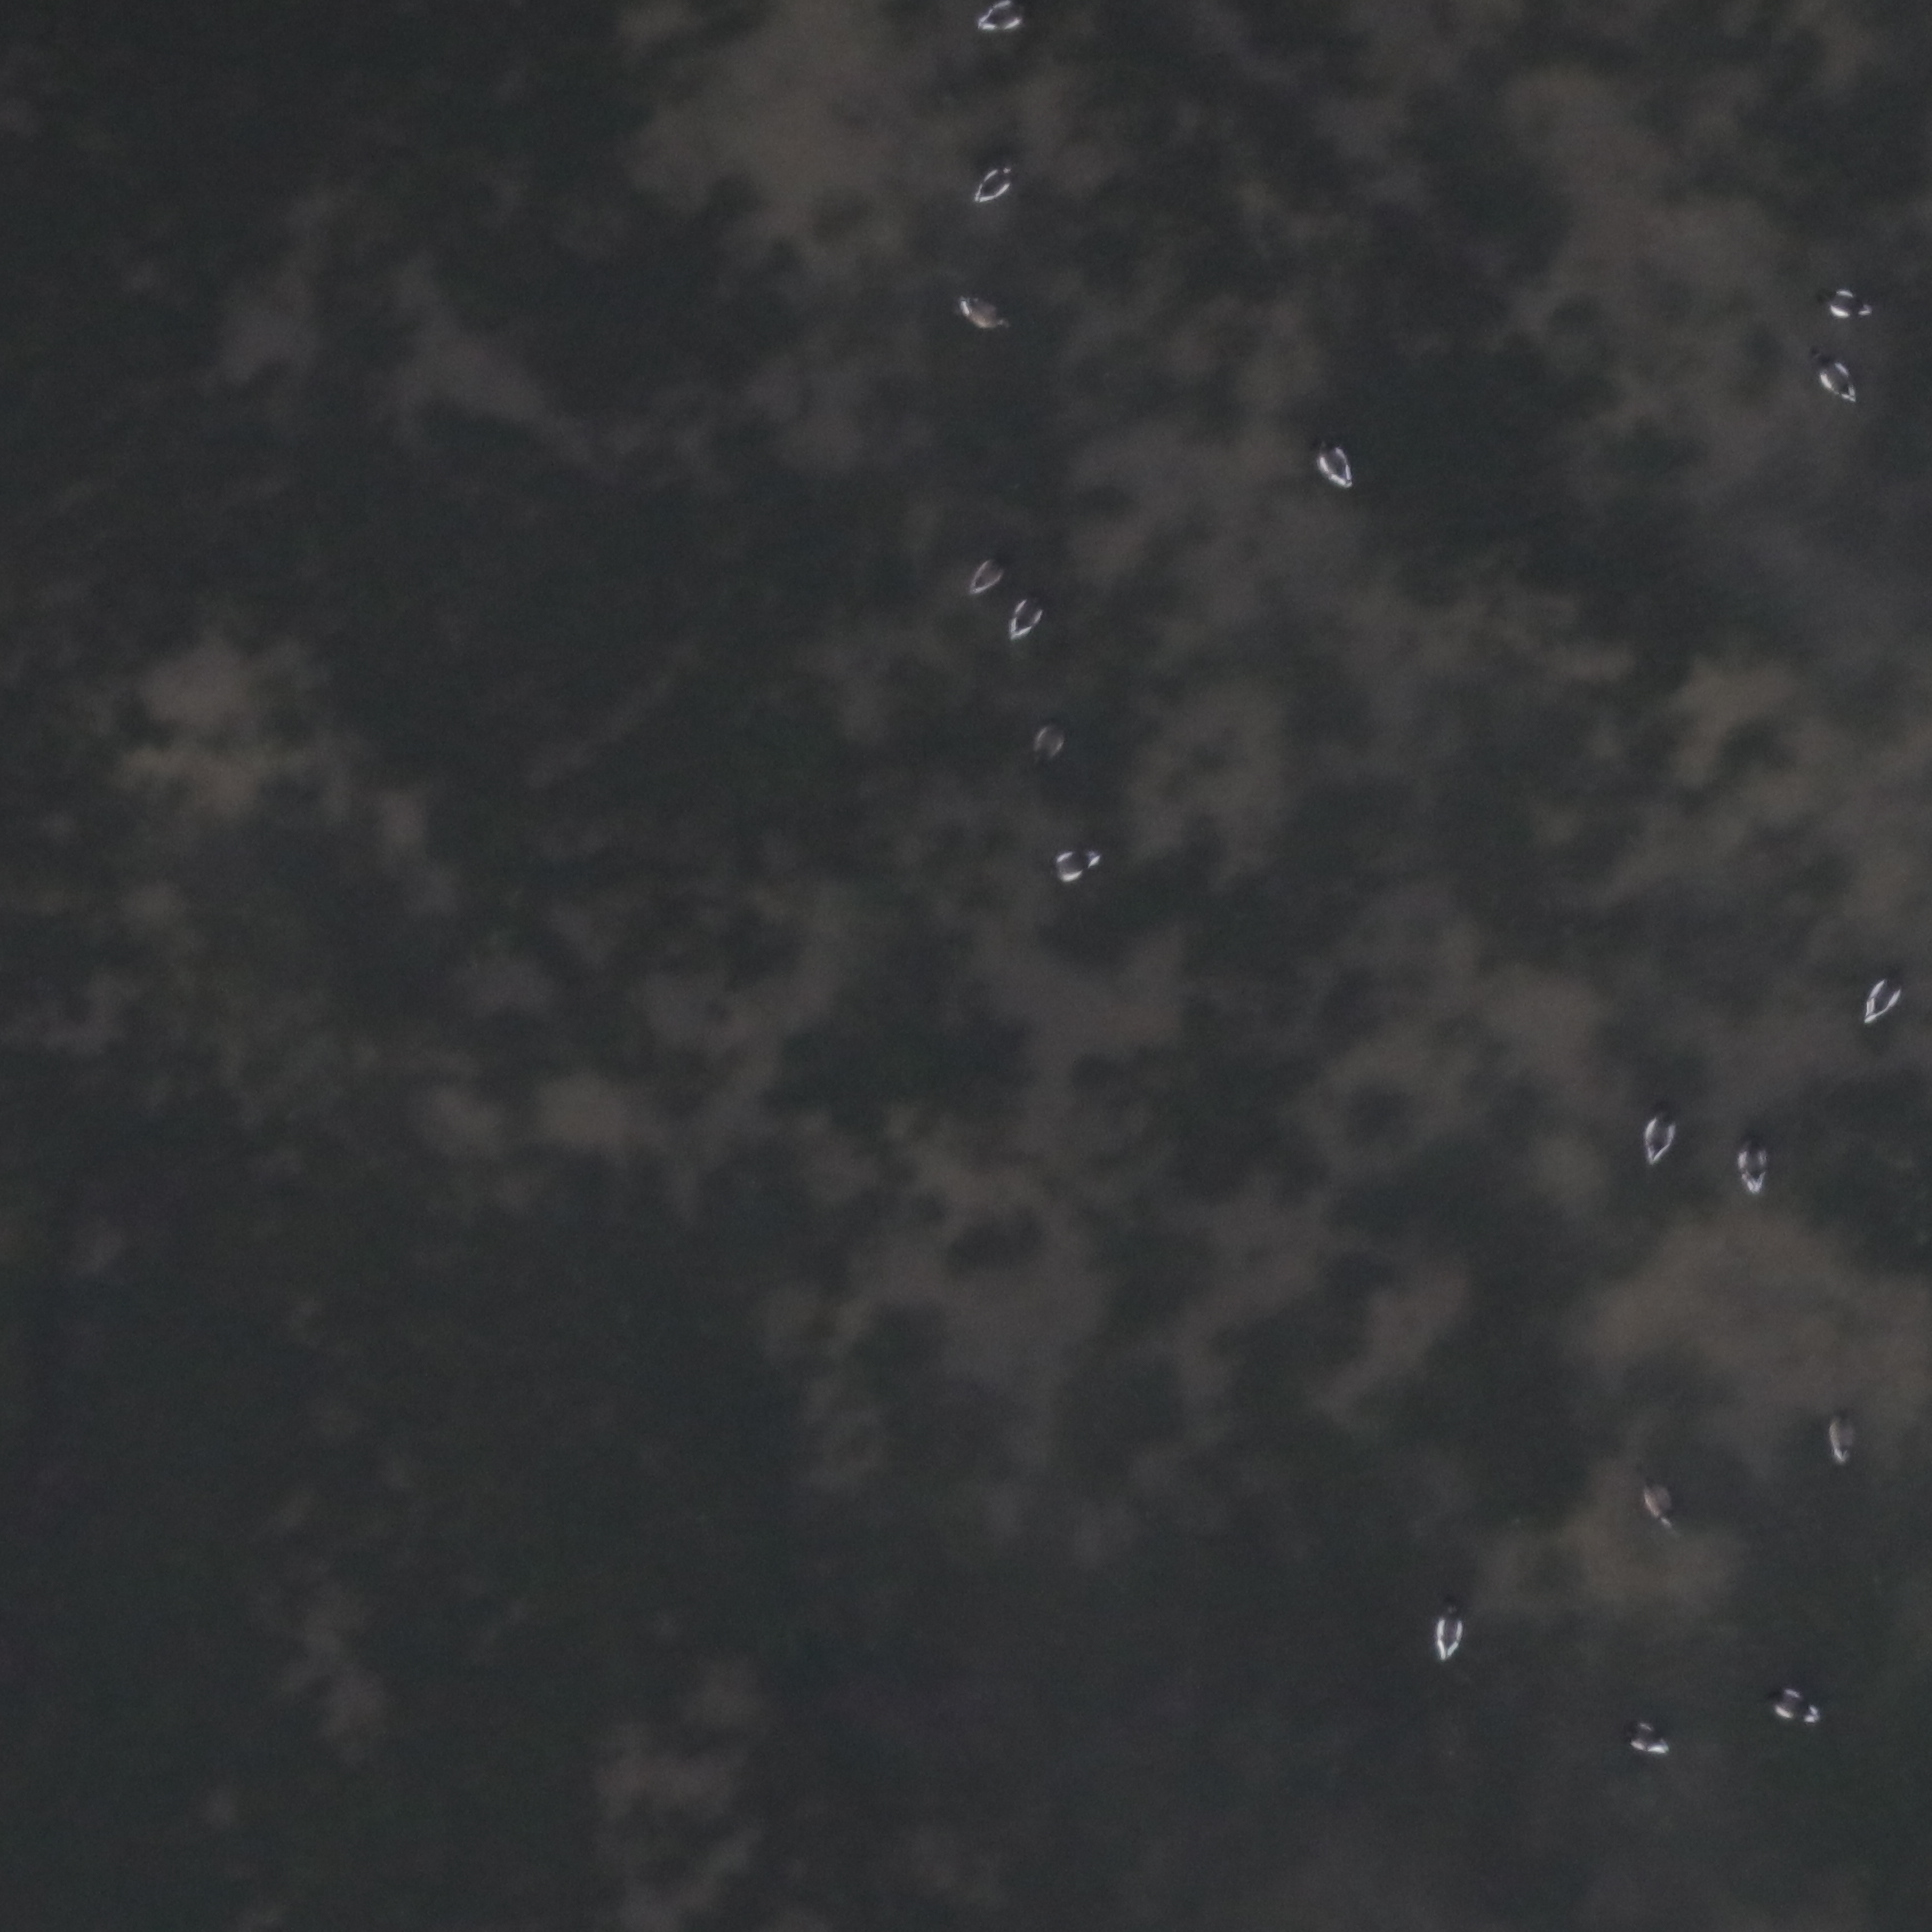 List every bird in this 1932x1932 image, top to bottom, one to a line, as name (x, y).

brant (1004, 12)
brant (993, 185)
brant (1846, 305)
brant (985, 317)
brant (1836, 377)
brant (1335, 464)
brant (987, 577)
brant (1025, 618)
brant (1050, 742)
brant (1074, 864)
brant (1882, 999)
brant (1658, 1136)
brant (1750, 1163)
brant (1839, 1437)
brant (1657, 1500)
brant (1447, 1629)
brant (1792, 1705)
brant (1646, 1737)